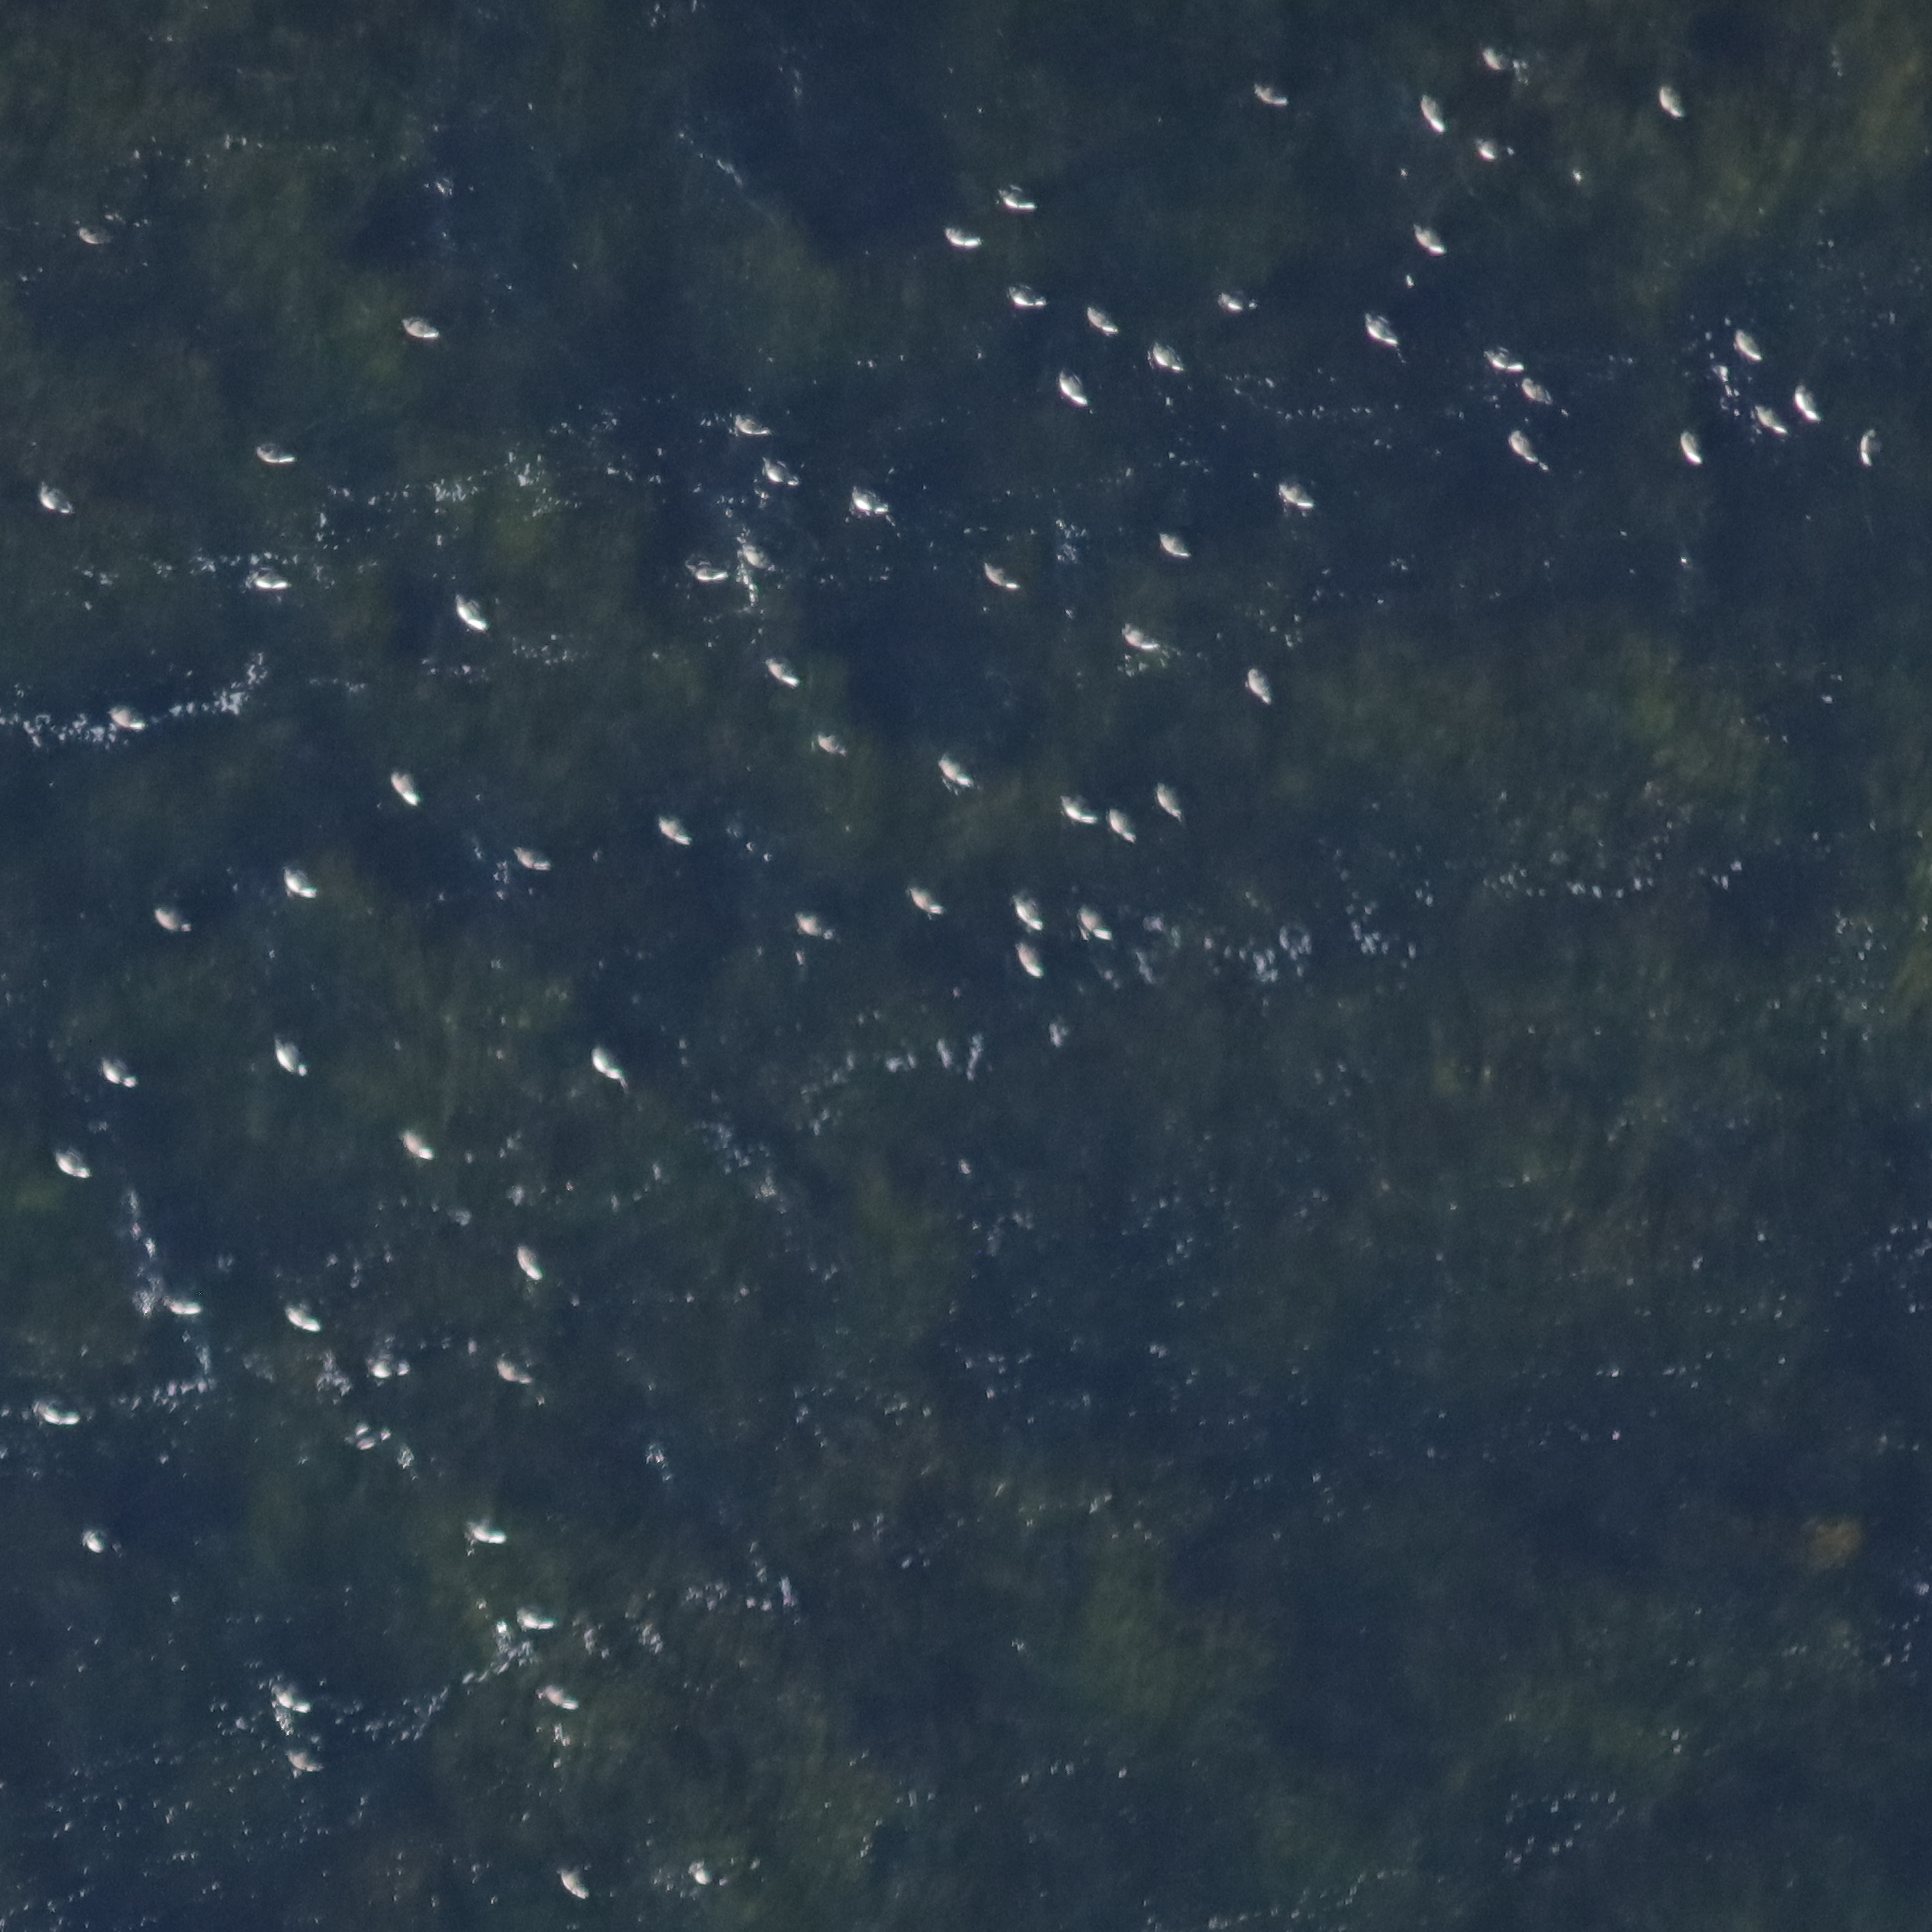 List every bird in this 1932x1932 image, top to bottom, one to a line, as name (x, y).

brant (1497, 57)
brant (1268, 96)
brant (1671, 104)
brant (1431, 113)
brant (1489, 152)
brant (1016, 196)
brant (93, 235)
brant (959, 235)
brant (1426, 238)
brant (1023, 296)
brant (1236, 304)
brant (1103, 322)
brant (416, 331)
brant (1379, 333)
brant (1743, 340)
brant (1167, 359)
brant (1506, 364)
brant (1074, 385)
brant (1534, 387)
brant (1804, 403)
brant (1761, 419)
brant (752, 428)
brant (1690, 442)
brant (1870, 446)
brant (1517, 449)
brant (269, 453)
brant (775, 467)
brant (1295, 498)
brant (50, 499)
brant (867, 500)
brant (1176, 547)
brant (764, 562)
brant (714, 569)
brant (998, 574)
brant (267, 578)
brant (473, 612)
brant (1135, 638)
brant (784, 670)
brant (1259, 685)
brant (125, 715)
brant (829, 744)
brant (950, 766)
brant (404, 783)
brant (1166, 797)
brant (1076, 812)
brant (1126, 828)
brant (675, 831)
brant (535, 858)
brant (299, 880)
brant (925, 897)
brant (1022, 909)
brant (170, 916)
brant (811, 923)
brant (1092, 924)
brant (1031, 964)
brant (286, 1054)
brant (604, 1061)
brant (114, 1070)
brant (415, 1144)
brant (68, 1163)
brant (530, 1263)
brant (186, 1306)
brant (295, 1321)
brant (502, 1369)
brant (386, 1370)
brant (62, 1412)
brant (370, 1435)
brant (483, 1533)
brant (97, 1541)
brant (531, 1615)
brant (560, 1697)
brant (286, 1698)
brant (306, 1762)
brant (702, 1873)
brant (577, 1881)